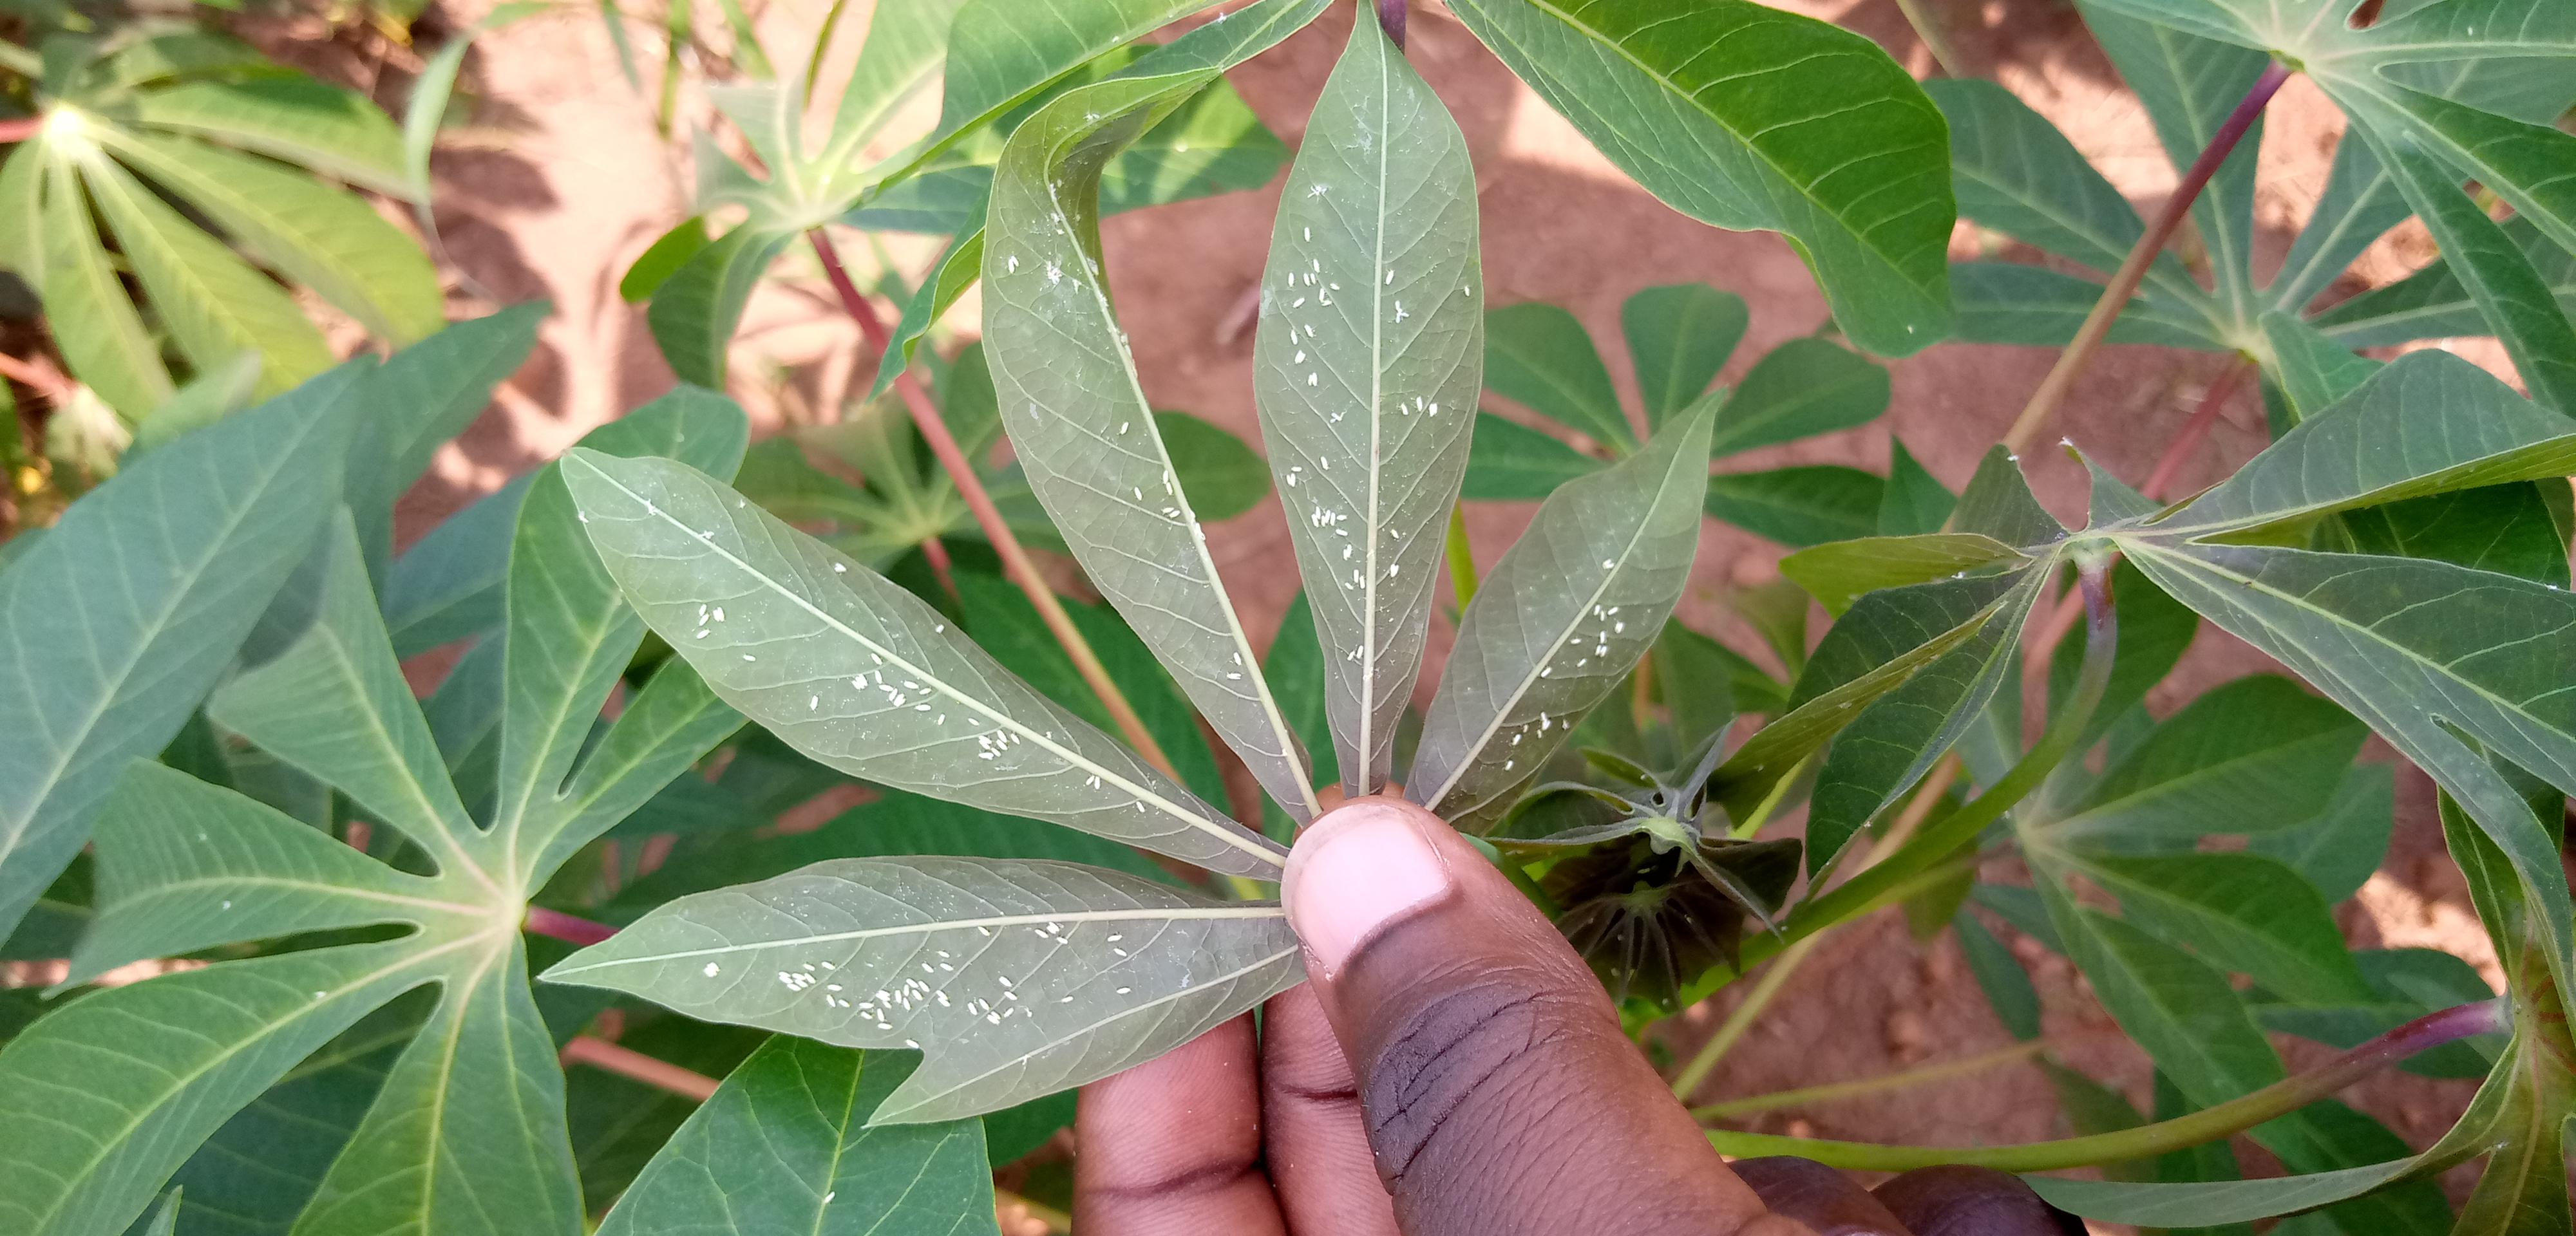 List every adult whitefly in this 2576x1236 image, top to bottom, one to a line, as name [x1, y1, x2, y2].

whitefly [1304, 182, 1327, 201]
whitefly [1301, 223, 1314, 247]
whitefly [1010, 254, 1021, 268]
whitefly [1007, 257, 1015, 276]
whitefly [1311, 257, 1322, 274]
whitefly [1046, 267, 1066, 287]
whitefly [1384, 268, 1395, 288]
whitefly [1309, 269, 1318, 286]
whitefly [1285, 270, 1296, 287]
whitefly [1302, 270, 1311, 288]
whitefly [1327, 280, 1343, 292]
whitefly [1463, 283, 1475, 300]
whitefly [1318, 285, 1325, 305]
whitefly [1289, 295, 1309, 310]
whitefly [1391, 298, 1414, 325]
whitefly [1320, 299, 1334, 308]
whitefly [1904, 321, 1915, 337]
whitefly [1302, 323, 1316, 338]
whitefly [1288, 328, 1300, 346]
whitefly [1293, 348, 1311, 366]
whitefly [1307, 371, 1312, 389]
whitefly [1312, 372, 1320, 389]
whitefly [1414, 392, 1425, 413]
whitefly [1427, 400, 1433, 420]
whitefly [1398, 402, 1410, 418]
whitefly [1432, 402, 1440, 418]
whitefly [1328, 407, 1349, 426]
whitefly [1118, 418, 1132, 437]
whitefly [2054, 431, 2074, 449]
whitefly [2005, 450, 2023, 467]
whitefly [1318, 453, 1332, 473]
whitefly [1289, 465, 1305, 473]
whitefly [1160, 468, 1171, 482]
whitefly [1289, 471, 1298, 489]
whitefly [1283, 471, 1291, 487]
whitefly [1165, 482, 1175, 497]
whitefly [1132, 485, 1146, 503]
whitefly [644, 497, 658, 518]
whitefly [737, 498, 750, 510]
whitefly [1159, 504, 1175, 514]
whitefly [1314, 504, 1321, 519]
whitefly [1323, 507, 1330, 526]
whitefly [1169, 509, 1180, 520]
whitefly [576, 509, 591, 527]
whitefly [1330, 510, 1336, 527]
whitefly [1336, 512, 1349, 523]
whitefly [1310, 512, 1319, 531]
whitefly [1320, 513, 1325, 528]
whitefly [1389, 525, 1400, 544]
whitefly [1334, 527, 1350, 538]
whitefly [701, 528, 717, 544]
whitefly [1347, 543, 1353, 559]
whitefly [1341, 545, 1348, 561]
whitefly [832, 557, 849, 576]
whitefly [1601, 558, 1615, 563]
whitefly [1386, 559, 1401, 582]
whitefly [1603, 563, 1615, 570]
whitefly [1947, 564, 1970, 582]
whitefly [1352, 566, 1359, 585]
whitefly [1358, 575, 1367, 591]
whitefly [1343, 581, 1355, 591]
whitefly [2543, 582, 2562, 592]
whitefly [699, 603, 708, 616]
whitefly [1592, 603, 1601, 618]
whitefly [1605, 603, 1620, 617]
whitefly [718, 606, 726, 623]
whitefly [712, 607, 720, 623]
whitefly [1599, 610, 1607, 624]
whitefly [699, 613, 710, 627]
whitefly [1613, 621, 1624, 637]
whitefly [934, 623, 947, 636]
whitefly [696, 627, 713, 641]
whitefly [1596, 630, 1609, 644]
whitefly [1569, 637, 1583, 647]
whitefly [1354, 642, 1365, 662]
whitefly [1593, 643, 1601, 658]
whitefly [1600, 644, 1608, 659]
whitefly [1345, 647, 1355, 664]
whitefly [1231, 650, 1245, 667]
whitefly [868, 651, 884, 666]
whitefly [741, 652, 759, 665]
whitefly [1575, 658, 1589, 669]
whitefly [1539, 664, 1552, 680]
whitefly [872, 666, 885, 684]
whitefly [1224, 670, 1242, 683]
whitefly [902, 679, 919, 693]
whitefly [876, 684, 894, 692]
whitefly [917, 686, 934, 698]
whitefly [889, 687, 899, 702]
whitefly [808, 692, 821, 712]
whitefly [893, 692, 907, 709]
whitefly [913, 702, 933, 714]
whitefly [1539, 709, 1547, 721]
whitefly [936, 712, 949, 727]
whitefly [965, 716, 982, 727]
whitefly [1560, 718, 1571, 732]
whitefly [1540, 720, 1553, 731]
whitefly [1521, 723, 1528, 734]
whitefly [996, 728, 1008, 744]
whitefly [1536, 729, 1544, 740]
whitefly [1043, 729, 1054, 741]
whitefly [1511, 731, 1521, 747]
whitefly [1009, 732, 1021, 746]
whitefly [977, 733, 992, 745]
whitefly [995, 739, 1007, 752]
whitefly [978, 740, 992, 749]
whitefly [990, 745, 1001, 759]
whitefly [976, 751, 994, 762]
whitefly [1502, 758, 1517, 774]
whitefly [1084, 771, 1095, 787]
whitefly [1094, 774, 1102, 791]
whitefly [1133, 798, 1148, 814]
whitefly [1048, 920, 1061, 932]
whitefly [976, 924, 995, 937]
whitefly [1045, 924, 1057, 935]
whitefly [1032, 926, 1049, 940]
whitefly [1104, 932, 1124, 943]
whitefly [1055, 933, 1069, 947]
whitefly [1113, 945, 1129, 960]
whitefly [936, 949, 952, 960]
whitefly [820, 959, 837, 971]
whitefly [706, 960, 719, 971]
whitefly [800, 960, 817, 971]
whitefly [919, 960, 936, 975]
whitefly [940, 961, 956, 974]
whitefly [703, 965, 716, 979]
whitefly [776, 969, 790, 977]
whitefly [790, 971, 804, 980]
whitefly [804, 971, 818, 986]
whitefly [998, 974, 1016, 988]
whitefly [777, 976, 793, 984]
whitefly [904, 977, 919, 989]
whitefly [794, 978, 808, 989]
whitefly [918, 979, 931, 994]
whitefly [826, 981, 844, 993]
whitefly [902, 982, 910, 996]
whitefly [785, 982, 800, 993]
whitefly [1112, 986, 1133, 997]
whitefly [893, 987, 902, 1006]
whitefly [875, 988, 891, 1004]
whitefly [911, 989, 925, 1004]
whitefly [936, 989, 949, 998]
whitefly [1002, 990, 1019, 1001]
whitefly [1058, 991, 1077, 1007]
whitefly [824, 991, 836, 1010]
whitefly [977, 995, 992, 1012]
whitefly [902, 997, 913, 1012]
whitefly [837, 997, 851, 1009]
whitefly [938, 997, 951, 1008]
whitefly [880, 1000, 892, 1010]
whitefly [965, 1000, 980, 1016]
whitefly [855, 1001, 874, 1011]
whitefly [875, 1006, 887, 1022]
whitefly [1002, 1006, 1019, 1018]
whitefly [989, 1007, 1002, 1020]
whitefly [857, 1009, 873, 1021]
whitefly [985, 1013, 999, 1027]
whitefly [876, 1021, 895, 1032]
whitefly [903, 1036, 921, 1050]